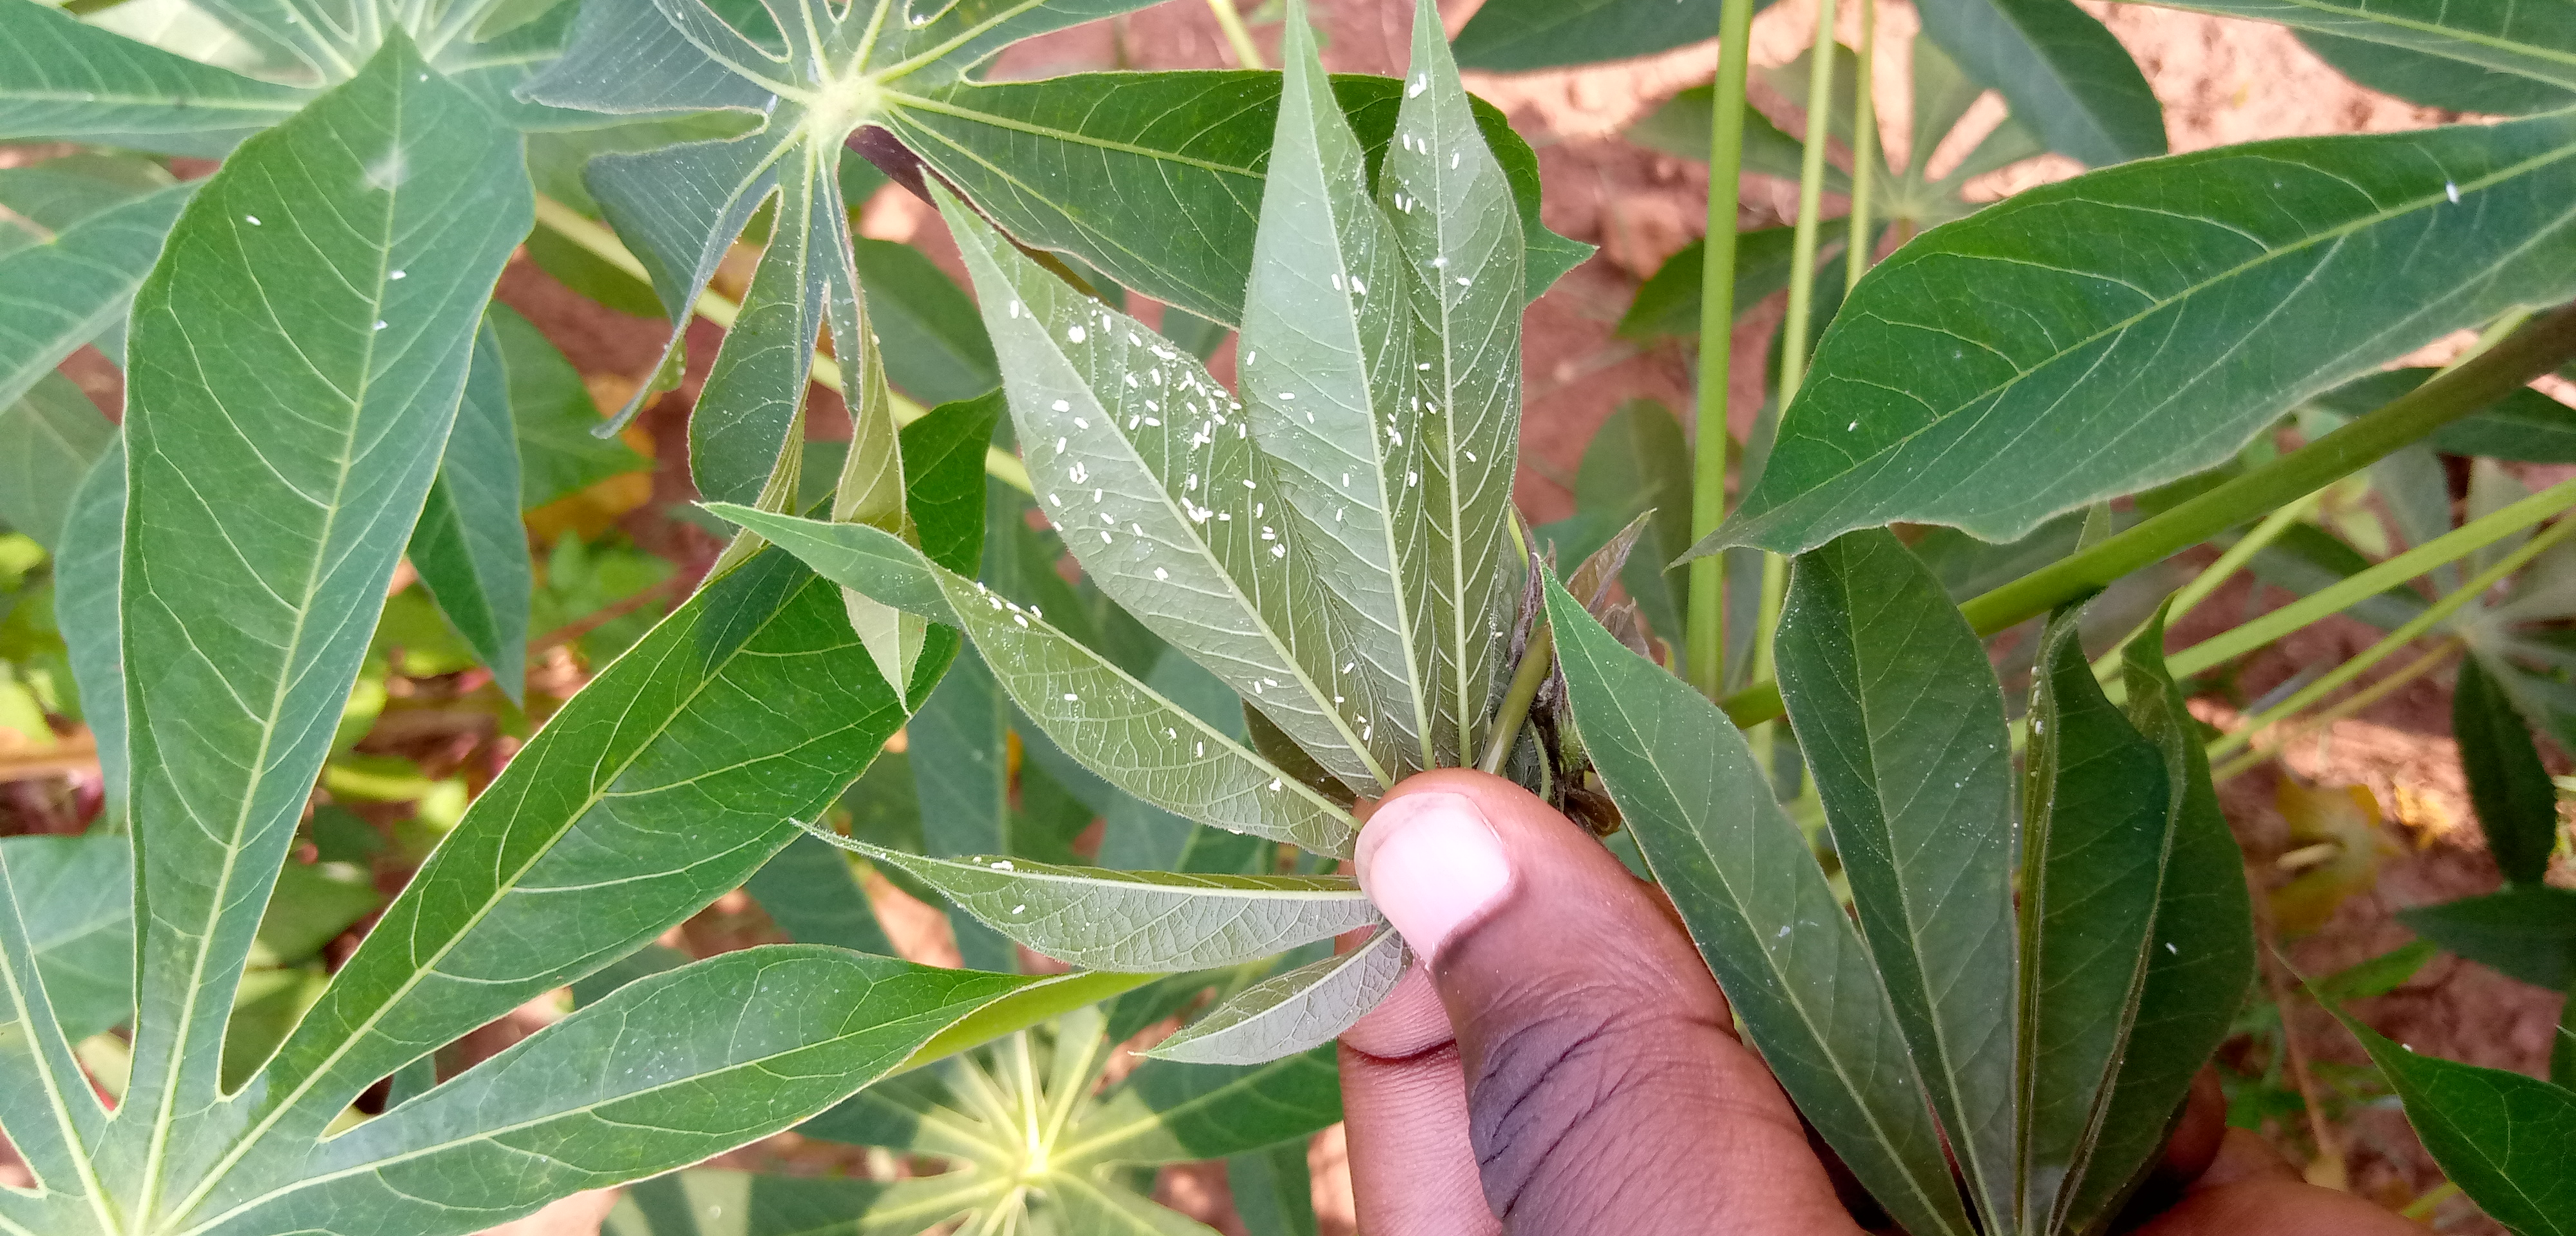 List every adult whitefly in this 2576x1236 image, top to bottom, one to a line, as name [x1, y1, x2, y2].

whitefly [675, 11, 686, 21]
whitefly [1418, 72, 1426, 87]
whitefly [418, 73, 430, 83]
whitefly [1408, 83, 1419, 94]
whitefly [1410, 86, 1424, 101]
whitefly [1401, 132, 1413, 153]
whitefly [1416, 136, 1429, 156]
whitefly [1450, 151, 1461, 171]
whitefly [2443, 180, 2461, 207]
whitefly [1393, 191, 1403, 212]
whitefly [1403, 198, 1413, 217]
whitefly [244, 214, 263, 227]
whitefly [1431, 257, 1446, 270]
whitefly [387, 267, 410, 283]
whitefly [1330, 272, 1343, 292]
whitefly [1351, 275, 1359, 294]
whitefly [1454, 275, 1472, 288]
whitefly [1359, 279, 1367, 297]
whitefly [1008, 299, 1021, 321]
whitefly [1101, 312, 1114, 335]
whitefly [372, 319, 390, 332]
whitefly [1077, 325, 1086, 340]
whitefly [1072, 326, 1082, 344]
whitefly [1068, 329, 1079, 344]
whitefly [1128, 332, 1142, 348]
whitefly [872, 334, 882, 346]
whitefly [1150, 345, 1162, 357]
whitefly [1245, 350, 1258, 368]
whitefly [1162, 351, 1179, 361]
whitefly [1417, 362, 1433, 372]
whitefly [1150, 368, 1164, 388]
whitefly [1185, 370, 1197, 388]
whitefly [1125, 371, 1141, 391]
whitefly [1179, 380, 1189, 393]
whitefly [1195, 380, 1207, 398]
whitefly [1211, 389, 1229, 399]
whitefly [1276, 391, 1298, 402]
whitefly [1410, 395, 1419, 413]
whitefly [1143, 398, 1160, 414]
whitefly [1209, 398, 1218, 413]
whitefly [1055, 398, 1070, 406]
whitefly [1228, 400, 1244, 411]
whitefly [1185, 401, 1199, 415]
whitefly [1425, 401, 1437, 416]
whitefly [1051, 404, 1071, 413]
whitefly [1305, 410, 1318, 426]
whitefly [1386, 412, 1397, 424]
whitefly [1213, 413, 1227, 426]
whitefly [1128, 414, 1141, 433]
whitefly [1073, 416, 1090, 431]
whitefly [1144, 417, 1162, 428]
whitefly [1202, 418, 1212, 436]
whitefly [1846, 418, 1860, 435]
whitefly [1238, 422, 1247, 442]
whitefly [1385, 424, 1396, 437]
whitefly [1394, 431, 1405, 447]
whitefly [1194, 431, 1200, 451]
whitefly [1054, 435, 1068, 455]
whitefly [1200, 435, 1213, 445]
whitefly [1464, 450, 1477, 464]
whitefly [1075, 460, 1086, 476]
whitefly [1068, 467, 1079, 483]
whitefly [1406, 469, 1421, 490]
whitefly [1341, 471, 1350, 489]
whitefly [1078, 473, 1090, 485]
whitefly [1189, 473, 1199, 492]
whitefly [1241, 479, 1256, 491]
whitefly [1093, 487, 1104, 505]
whitefly [1048, 492, 1063, 508]
whitefly [1180, 496, 1195, 509]
whitefly [1255, 502, 1265, 521]
whitefly [1198, 507, 1206, 528]
whitefly [1334, 507, 1344, 524]
whitefly [1188, 508, 1200, 524]
whitefly [1205, 509, 1215, 519]
whitefly [1099, 512, 1116, 526]
whitefly [1217, 512, 1233, 523]
whitefly [1052, 519, 1065, 533]
whitefly [1131, 521, 1145, 538]
whitefly [1261, 525, 1274, 533]
whitefly [1099, 529, 1113, 546]
whitefly [1261, 533, 1276, 541]
whitefly [1277, 543, 1287, 555]
whitefly [1270, 547, 1284, 560]
whitefly [1157, 566, 1169, 579]
whitefly [1153, 570, 1165, 583]
whitefly [977, 581, 986, 597]
whitefly [988, 596, 1003, 612]
whitefly [1005, 602, 1021, 613]
whitefly [1030, 604, 1043, 620]
whitefly [1013, 613, 1030, 630]
whitefly [1493, 630, 1504, 640]
whitefly [1341, 662, 1358, 675]
whitefly [2029, 666, 2039, 677]
whitefly [1263, 676, 1278, 688]
whitefly [1253, 679, 1264, 696]
whitefly [2032, 689, 2040, 699]
whitefly [1061, 693, 1081, 702]
whitefly [1332, 695, 1347, 704]
whitefly [1356, 714, 1368, 724]
whitefly [2034, 720, 2043, 737]
whitefly [1363, 723, 1371, 742]
whitefly [1167, 726, 1179, 742]
whitefly [1194, 740, 1206, 759]
whitefly [1265, 776, 1283, 794]
whitefly [971, 855, 983, 864]
whitefly [1001, 859, 1012, 865]
whitefly [990, 861, 1002, 869]
whitefly [1002, 864, 1015, 872]
whitefly [1010, 903, 1025, 915]
whitefly [2163, 941, 2178, 957]
whitefly [2400, 1043, 2414, 1054]